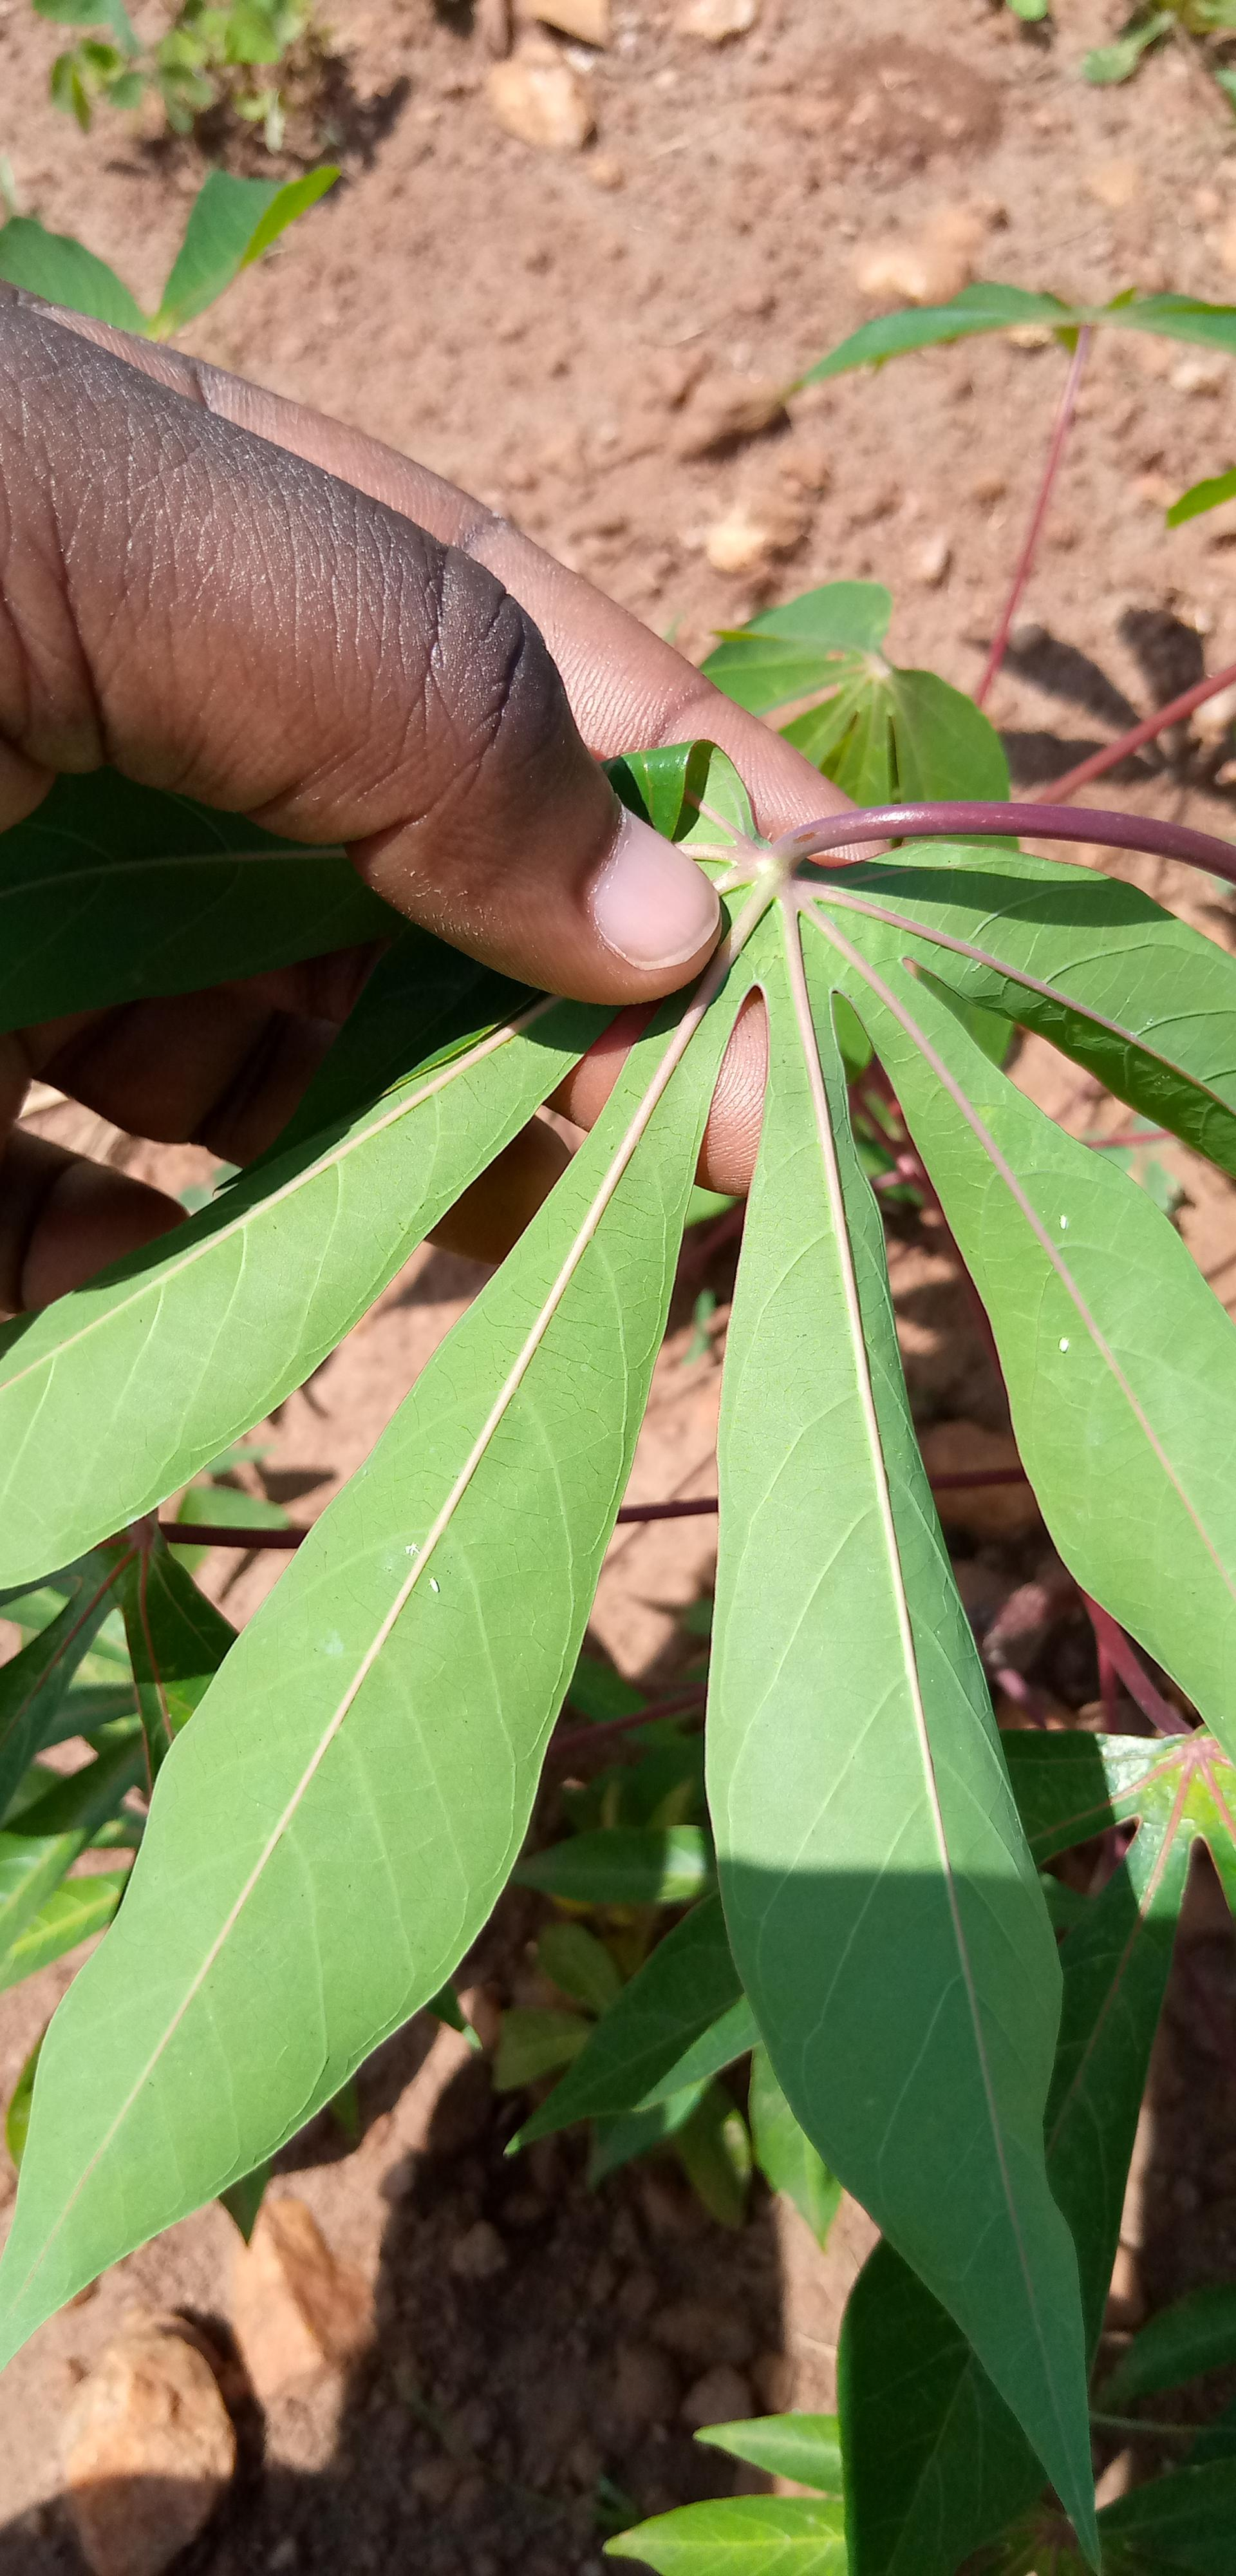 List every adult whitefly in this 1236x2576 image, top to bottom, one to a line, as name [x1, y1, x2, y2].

whitefly [1048, 1204, 1080, 1238]
whitefly [1048, 1335, 1080, 1358]
whitefly [413, 1563, 451, 1600]